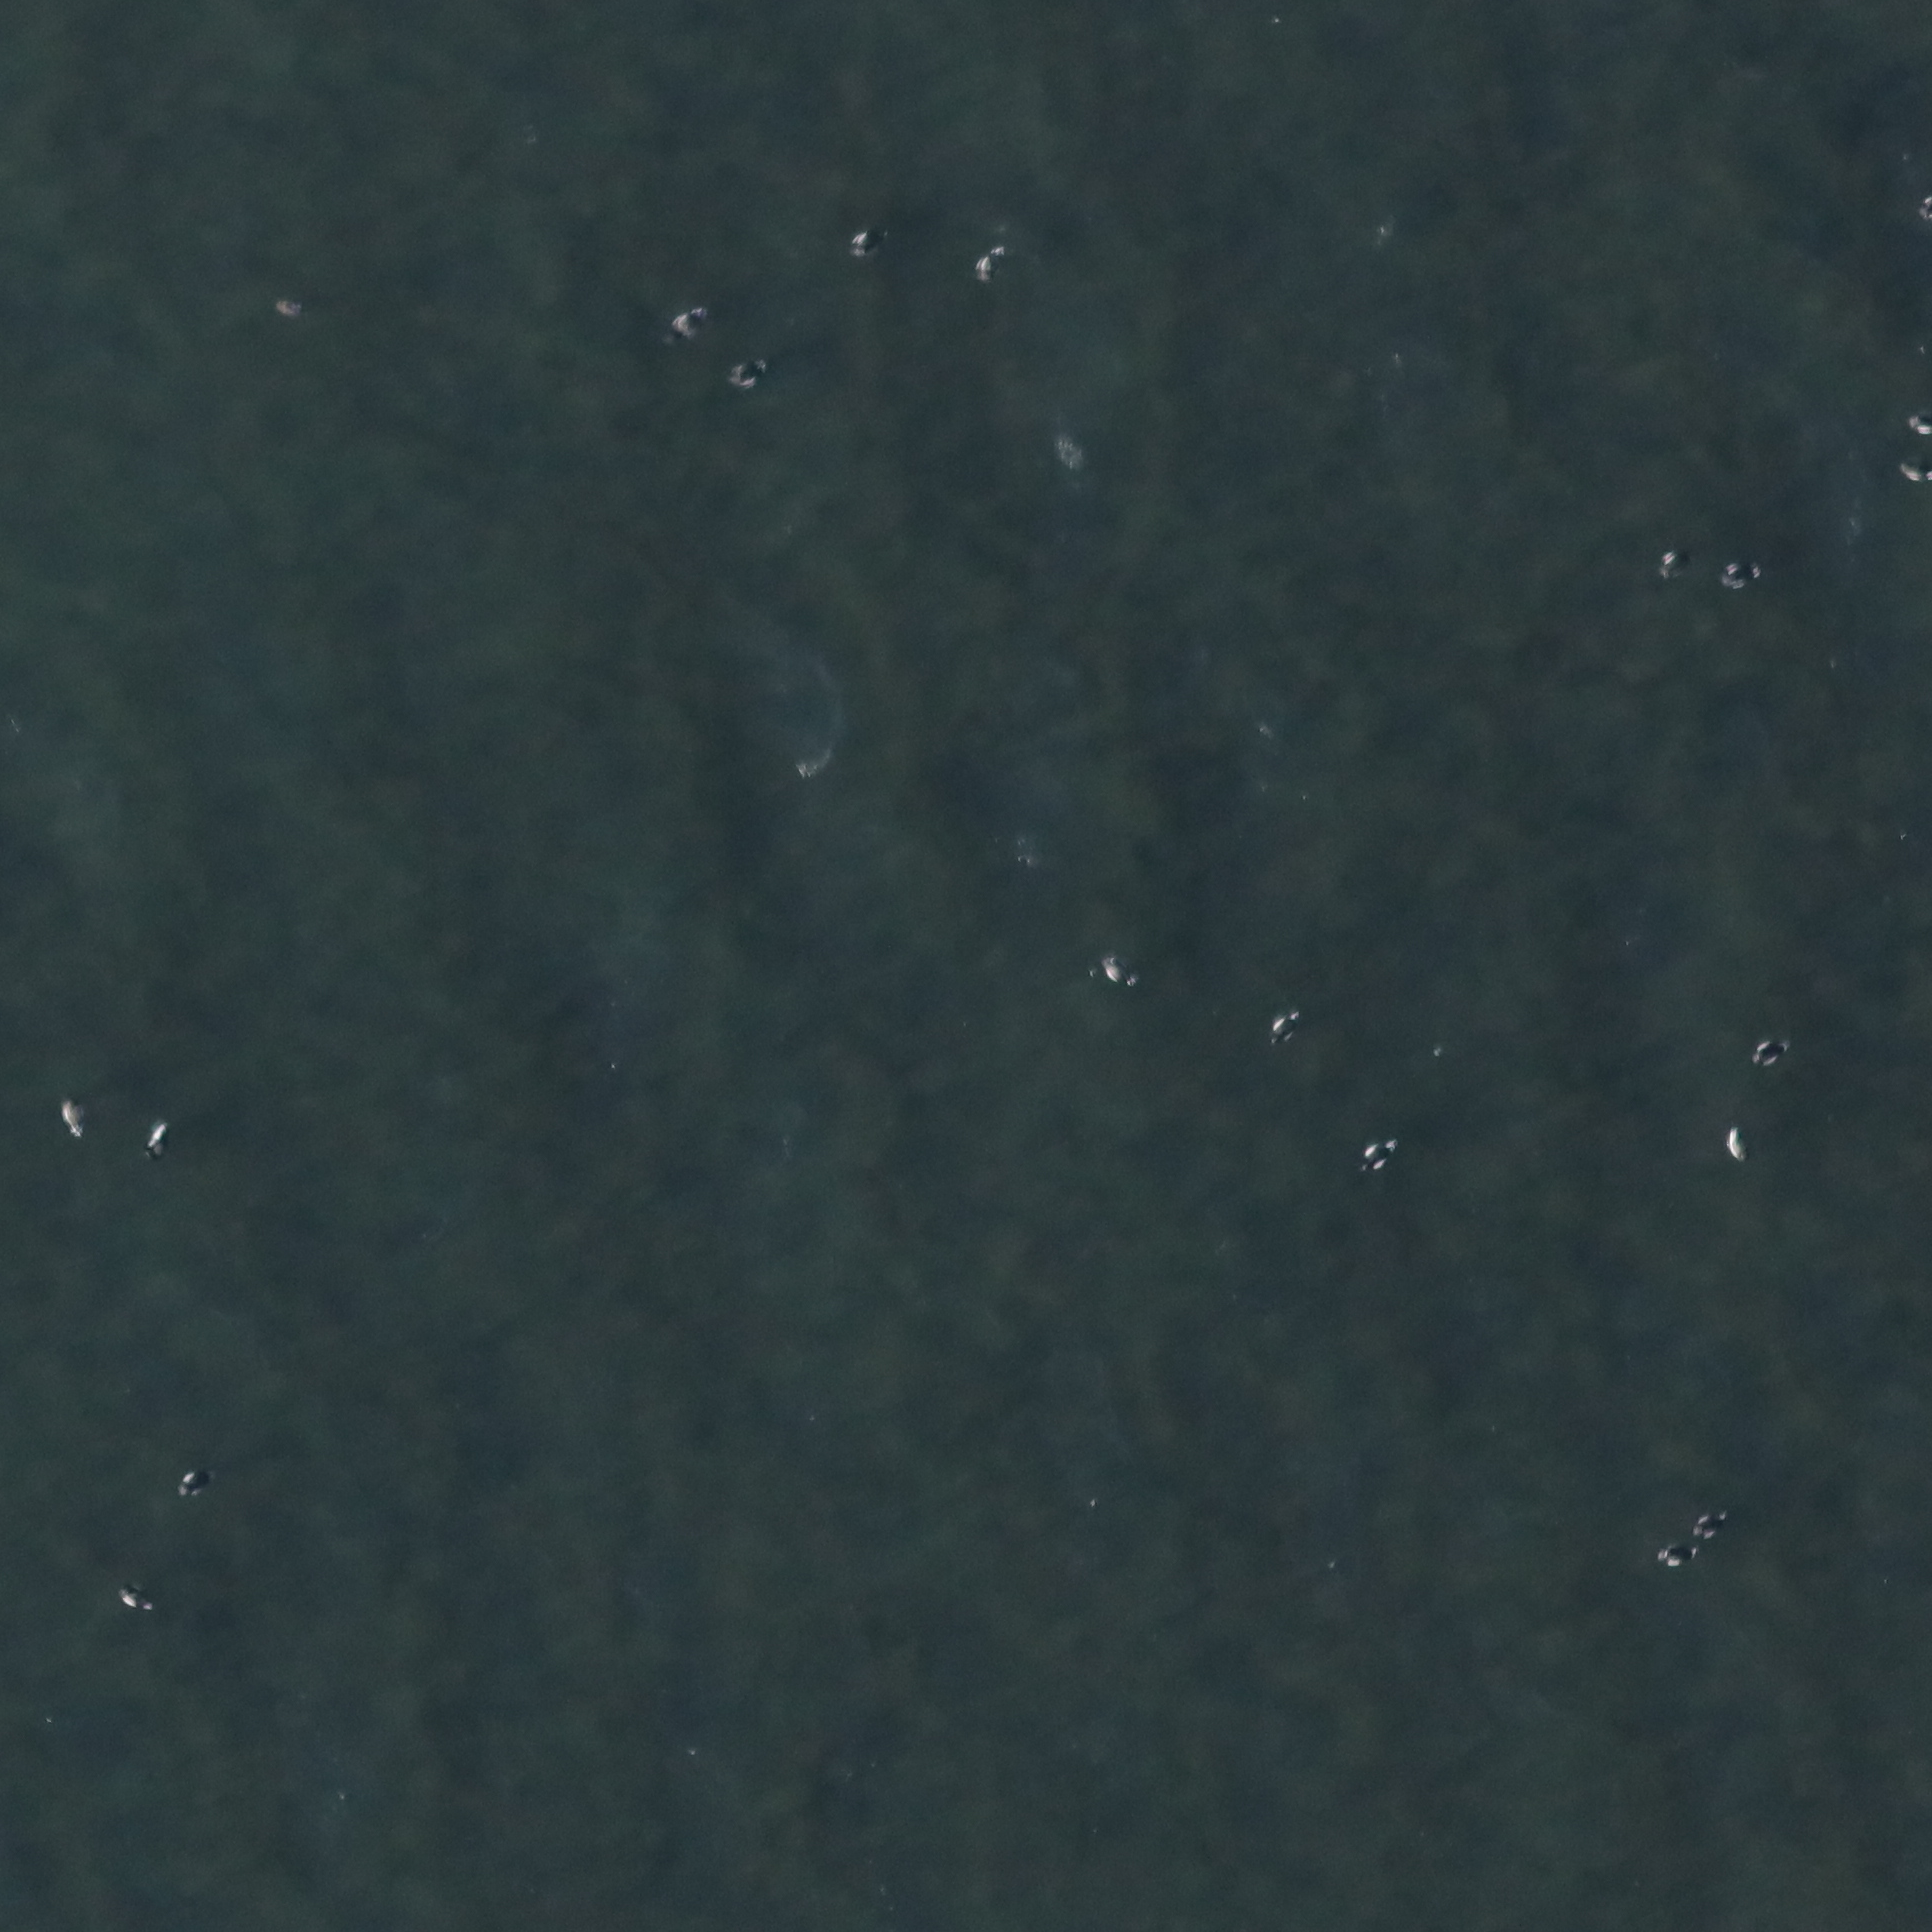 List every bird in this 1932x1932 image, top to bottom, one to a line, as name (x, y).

brant (870, 239)
brant (990, 261)
brant (686, 325)
brant (747, 375)
brant (1915, 466)
brant (1675, 563)
brant (1739, 577)
brant (1117, 969)
brant (1287, 1025)
brant (1769, 1054)
brant (73, 1116)
brant (1734, 1139)
brant (156, 1140)
brant (1376, 1156)
brant (198, 1480)
brant (1709, 1527)
brant (1684, 1551)
brant (135, 1597)